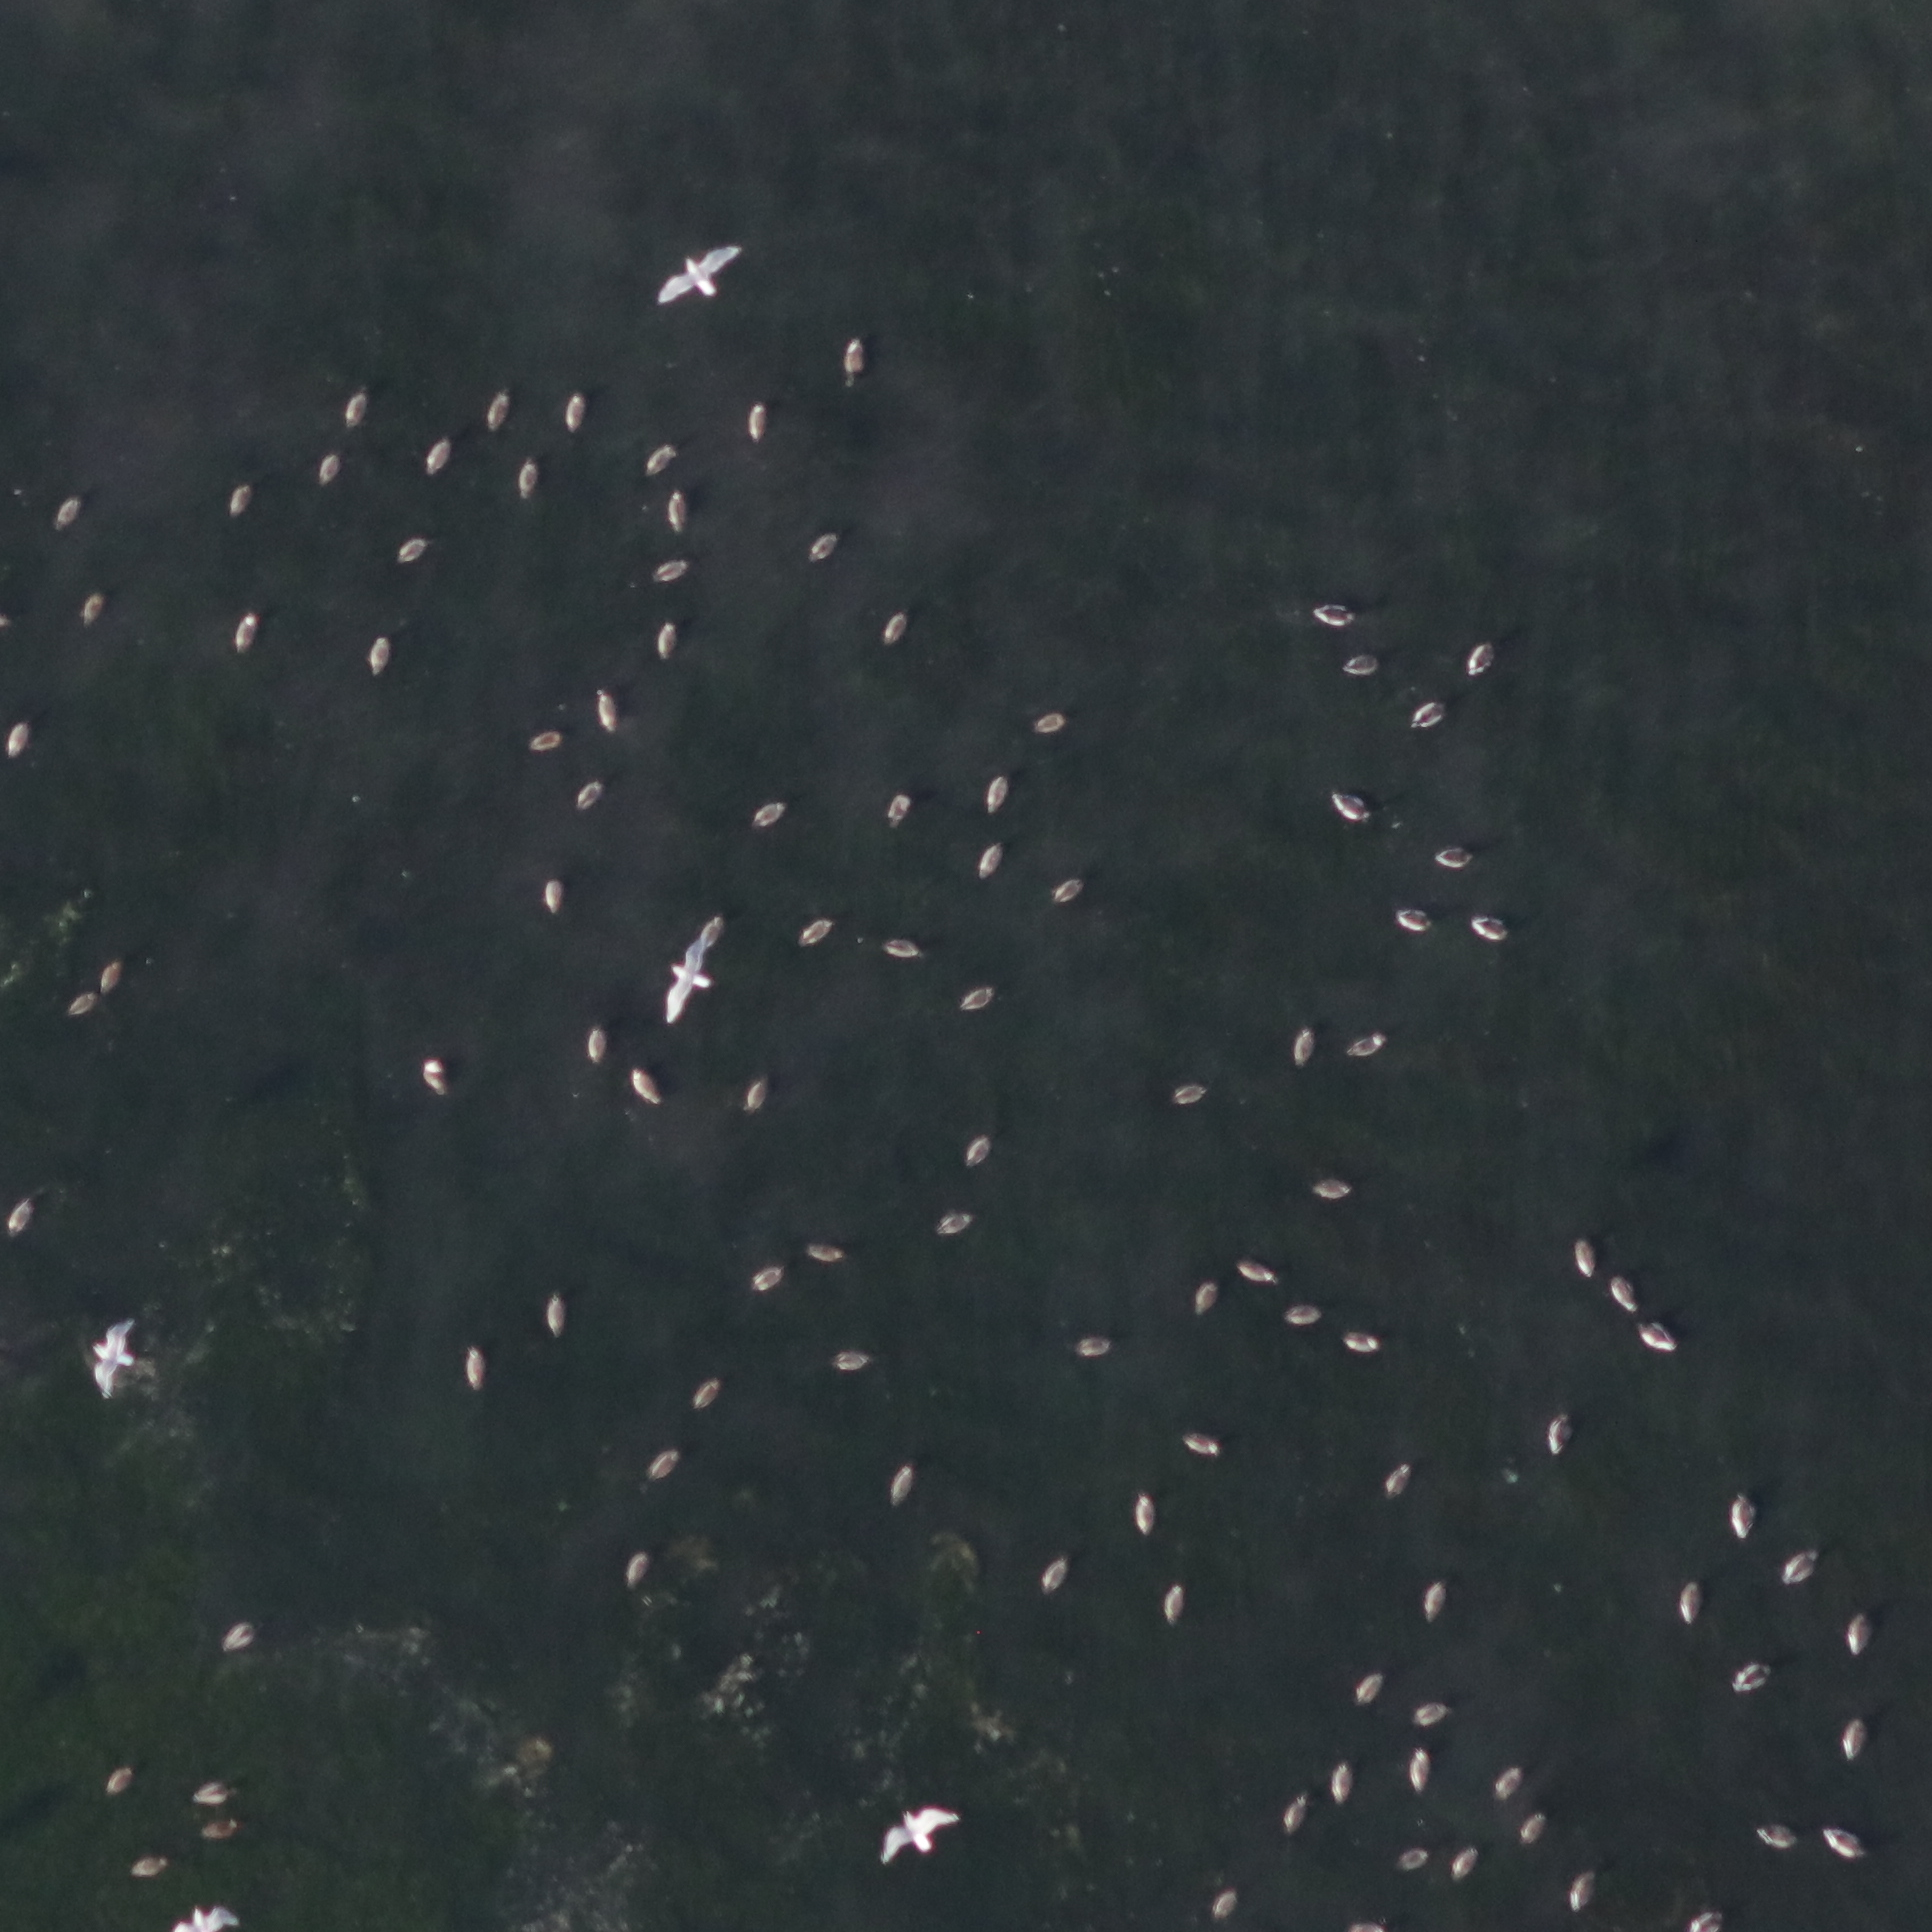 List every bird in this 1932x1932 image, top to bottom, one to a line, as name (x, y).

gull (701, 275)
Canada goose (853, 367)
other bird (360, 406)
other bird (494, 406)
other bird (572, 412)
other bird (753, 418)
other bird (440, 449)
other bird (659, 458)
other bird (329, 469)
other bird (527, 471)
other bird (238, 496)
other bird (676, 505)
other bird (62, 515)
other bird (411, 545)
other bird (820, 547)
other bird (667, 569)
other bird (93, 600)
brant (1333, 617)
other bird (893, 623)
other bird (250, 635)
other bird (666, 638)
other bird (377, 657)
brant (1482, 660)
brant (1360, 661)
brant (1429, 714)
other bird (605, 717)
other bird (1046, 724)
other bird (17, 736)
other bird (548, 738)
other bird (591, 791)
other bird (999, 795)
brant (1354, 800)
other bird (899, 803)
other bird (768, 817)
other bird (988, 854)
brant (1453, 855)
other bird (1070, 890)
other bird (557, 896)
brant (1417, 922)
other bird (819, 929)
brant (1495, 929)
other bird (901, 946)
other bird (107, 978)
gull (685, 978)
other bird (979, 999)
other bird (77, 1005)
other bird (1302, 1038)
other bird (1369, 1043)
other bird (599, 1046)
other bird (432, 1075)
other bird (644, 1083)
other bird (1192, 1094)
other bird (756, 1097)
other bird (976, 1153)
other bird (1342, 1191)
other bird (20, 1217)
other bird (958, 1222)
other bird (820, 1253)
brant (1579, 1255)
other bird (1248, 1265)
other bird (765, 1279)
brant (1629, 1297)
other bird (1205, 1306)
other bird (1302, 1310)
other bird (556, 1315)
brant (1655, 1337)
other bird (1093, 1343)
other bird (1356, 1343)
gull (119, 1358)
other bird (847, 1359)
other bird (476, 1362)
other bird (703, 1393)
brant (1565, 1434)
other bird (1203, 1444)
other bird (666, 1458)
other bird (901, 1483)
other bird (1395, 1485)
other bird (1149, 1515)
brant (1749, 1518)
brant (1797, 1558)
other bird (637, 1573)
other bird (1056, 1576)
other bird (1437, 1601)
other bird (1174, 1604)
other bird (1699, 1605)
other bird (1857, 1630)
other bird (240, 1637)
brant (1750, 1680)
other bird (1368, 1682)
other bird (1431, 1711)
other bird (1859, 1740)
other bird (1416, 1766)
other bird (1510, 1780)
other bird (1345, 1785)
other bird (117, 1787)
other bird (220, 1791)
other bird (1289, 1817)
other bird (217, 1828)
gull (914, 1829)
other bird (1531, 1831)
brant (1784, 1842)
brant (1854, 1843)
other bird (1412, 1857)
other bird (1463, 1859)
other bird (147, 1870)
other bird (1579, 1891)
other bird (1223, 1903)
brant (1709, 1929)
other bird (1370, 1932)